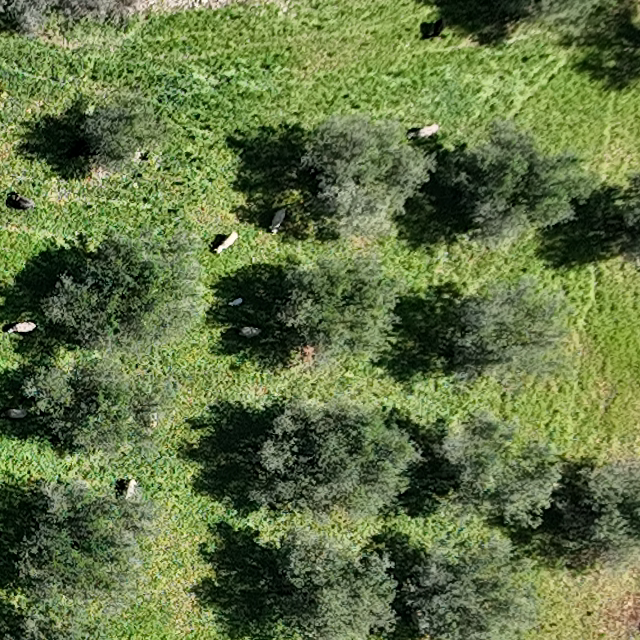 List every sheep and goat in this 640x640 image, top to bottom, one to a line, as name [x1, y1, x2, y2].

sheep [406, 123, 438, 140]
sheep [8, 191, 35, 208]
sheep [270, 207, 286, 236]
sheep [214, 231, 237, 257]
sheep [228, 298, 243, 305]
sheep [8, 322, 35, 334]
sheep [240, 326, 262, 336]
sheep [149, 411, 158, 428]
sheep [123, 478, 137, 499]